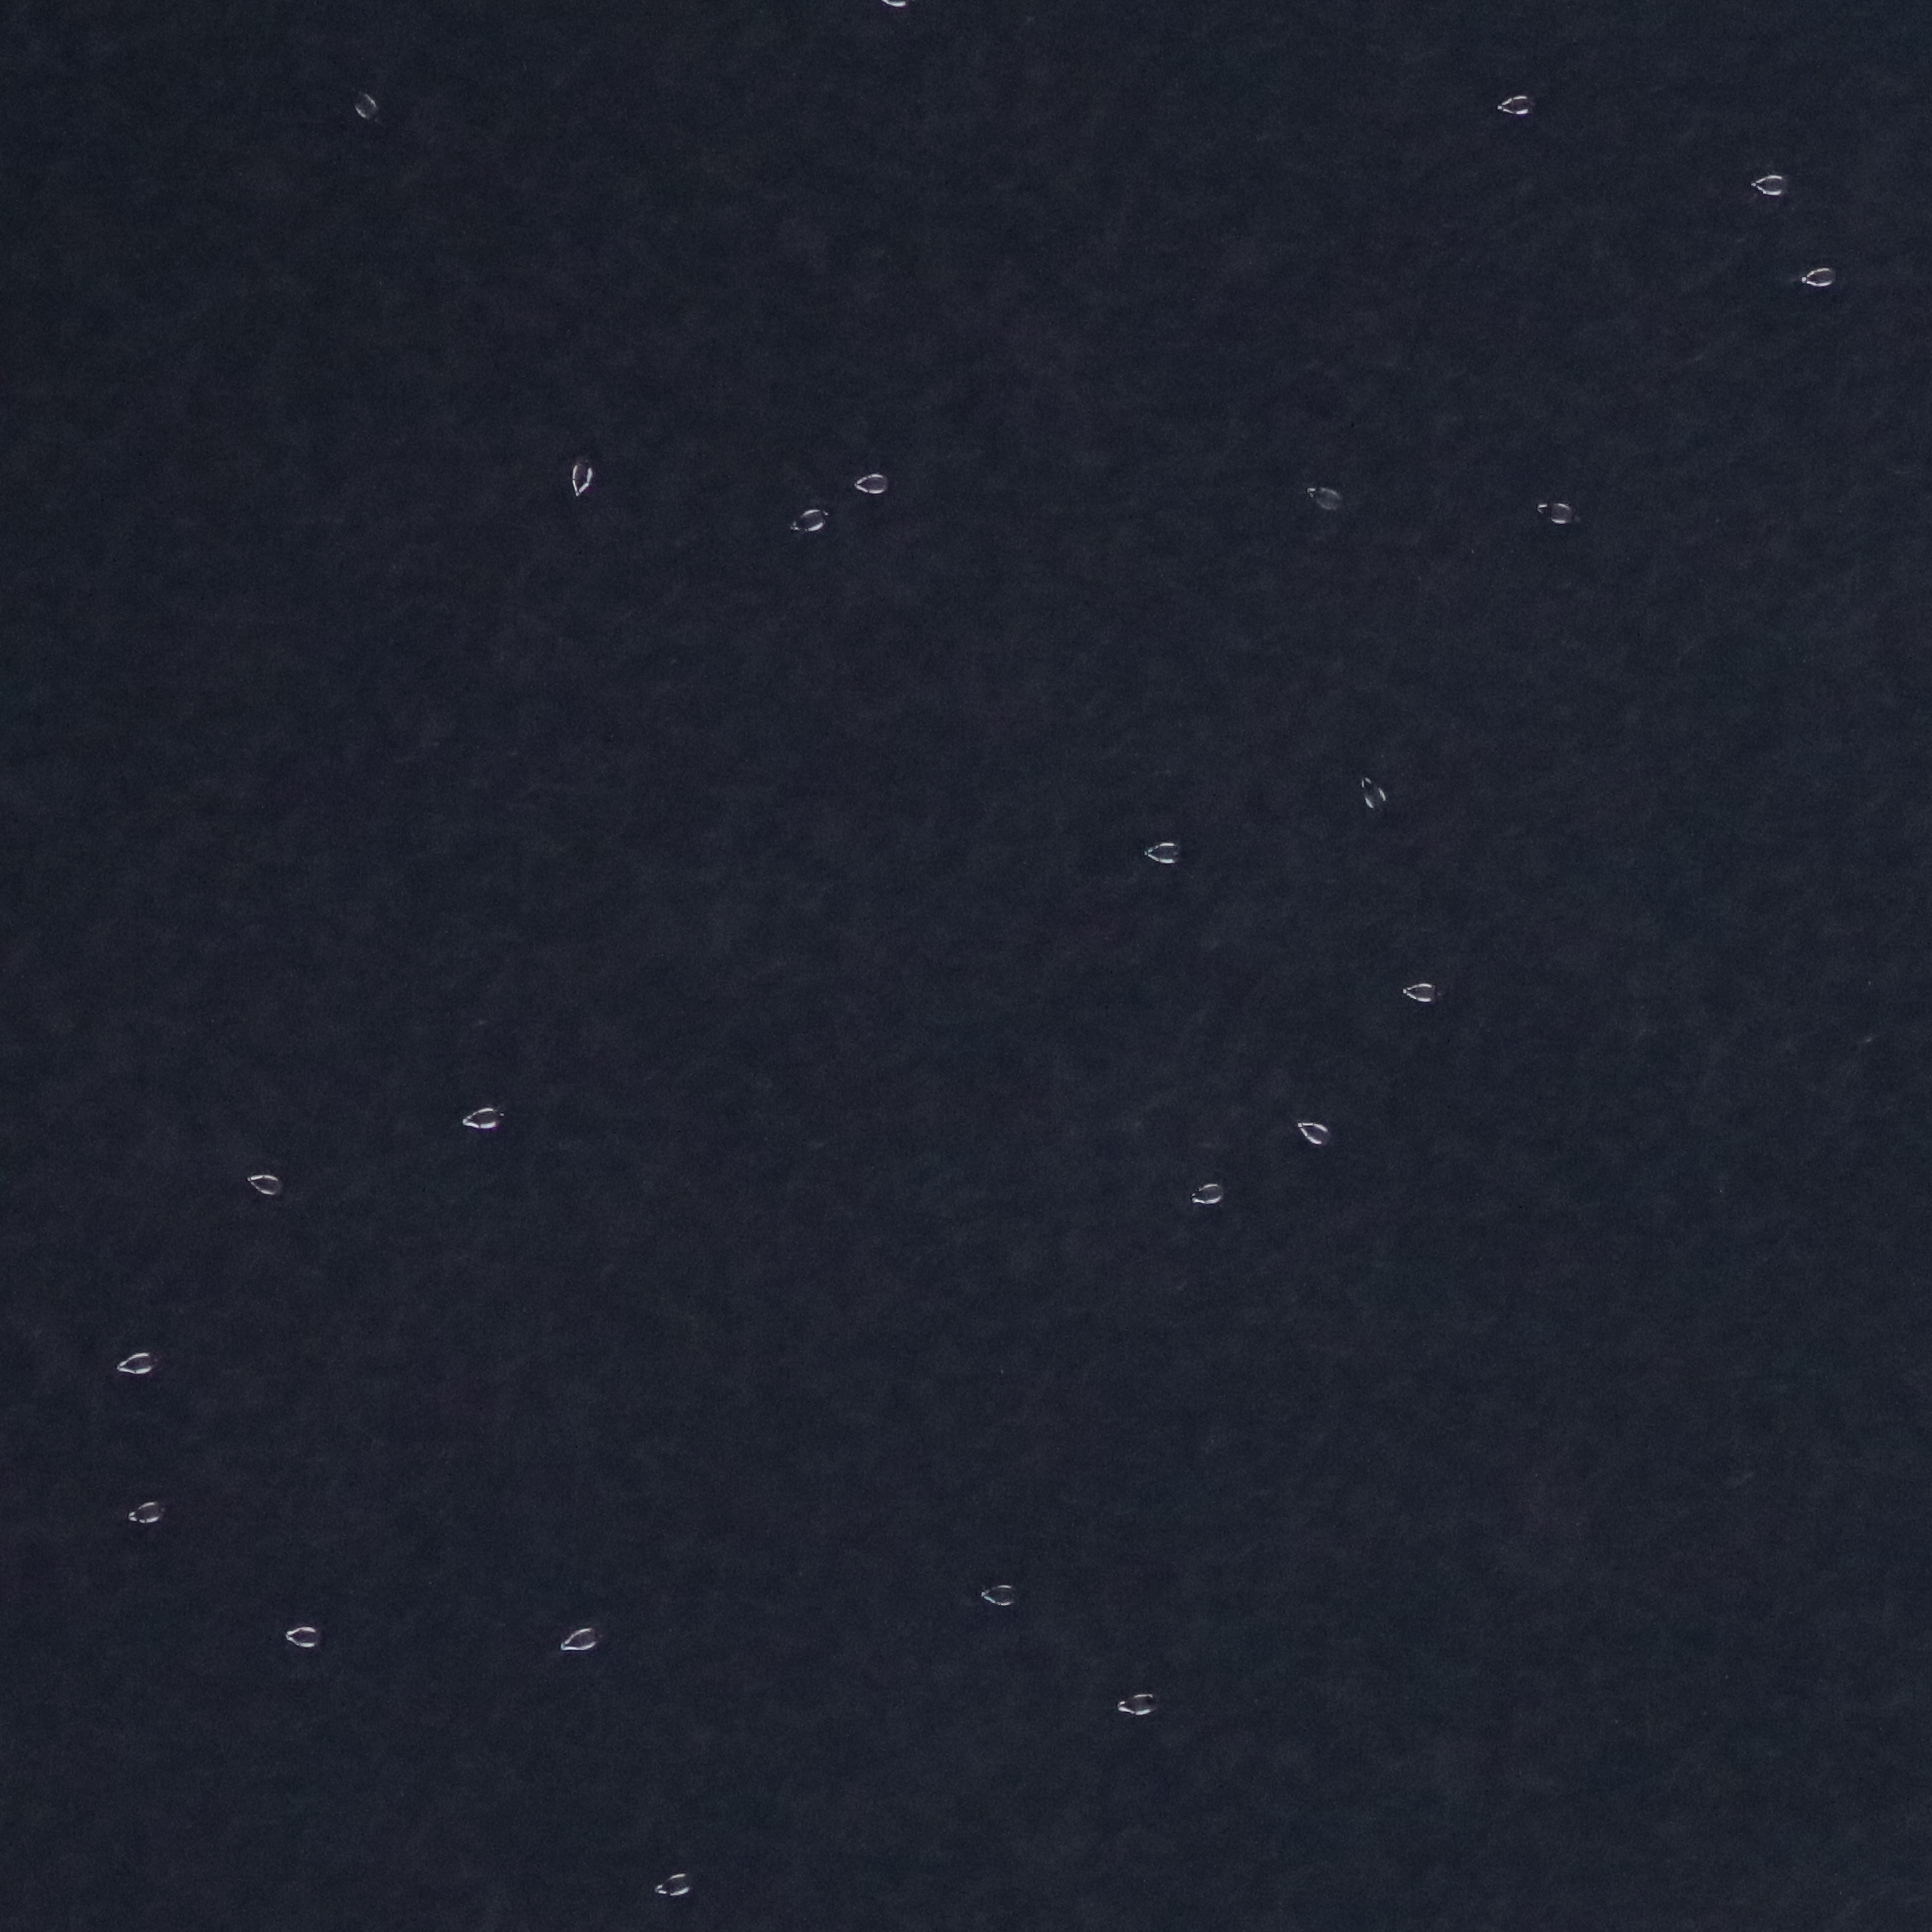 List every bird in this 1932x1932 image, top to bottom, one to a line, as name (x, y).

brant (1518, 105)
brant (365, 106)
brant (1772, 184)
brant (1821, 276)
brant (581, 474)
brant (874, 483)
brant (1326, 499)
brant (1558, 511)
brant (810, 518)
brant (1373, 795)
brant (1166, 852)
brant (1423, 993)
brant (483, 1118)
brant (1316, 1134)
brant (267, 1186)
brant (1209, 1193)
brant (139, 1364)
brant (147, 1514)
brant (1000, 1594)
brant (305, 1637)
brant (582, 1640)
brant (1139, 1705)
brant (675, 1885)